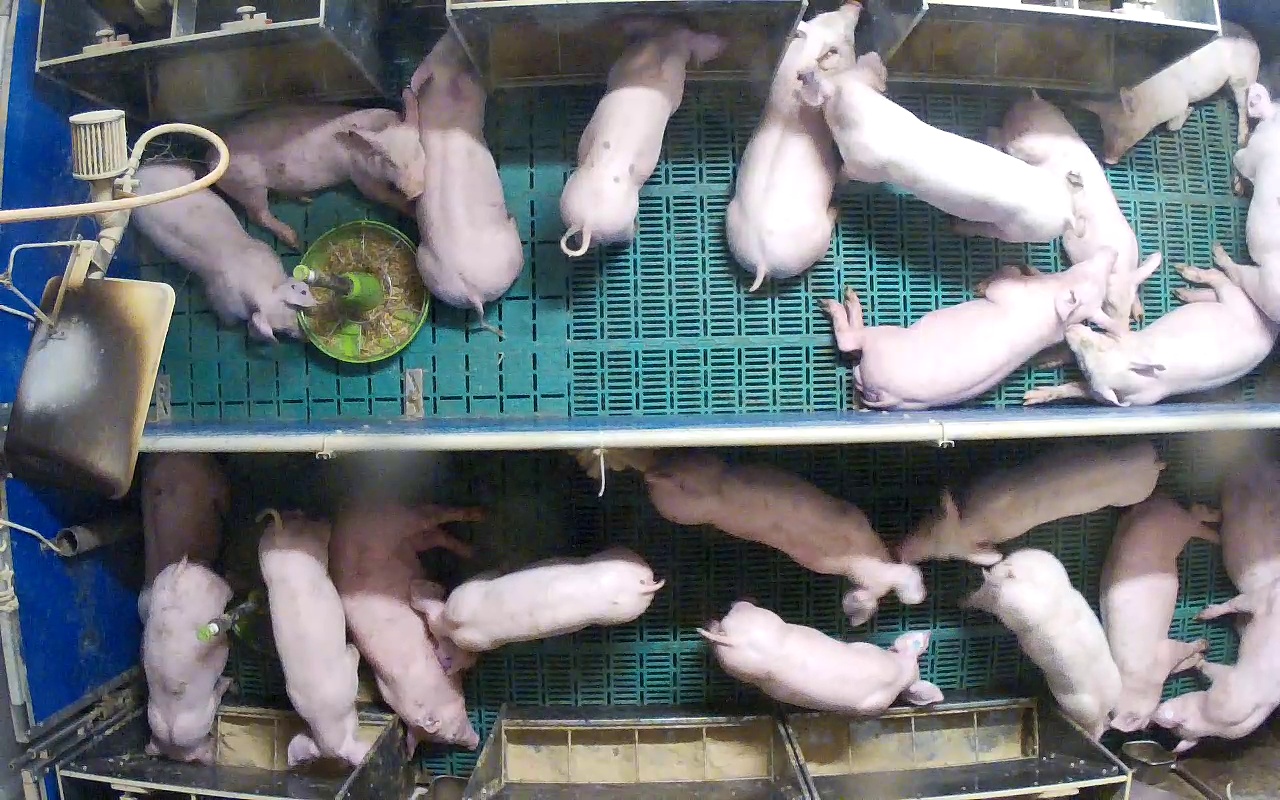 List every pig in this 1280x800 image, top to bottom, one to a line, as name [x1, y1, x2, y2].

pig [727, 0, 865, 291]
pig [561, 15, 729, 262]
pig [1070, 16, 1261, 168]
pig [412, 21, 519, 337]
pig [795, 50, 1090, 246]
pig [986, 83, 1164, 340]
pig [1208, 83, 1279, 331]
pig [208, 88, 428, 252]
pig [123, 160, 317, 344]
pig [816, 247, 1130, 415]
pig [1021, 264, 1276, 408]
pig [896, 437, 1170, 569]
pig [1219, 439, 1279, 642]
pig [646, 448, 926, 628]
pig [139, 455, 236, 630]
pig [329, 485, 488, 756]
pig [1099, 491, 1228, 734]
pig [252, 506, 372, 771]
pig [411, 543, 665, 676]
pig [959, 548, 1119, 744]
pig [143, 552, 240, 769]
pig [1150, 584, 1279, 758]
pig [694, 595, 944, 717]